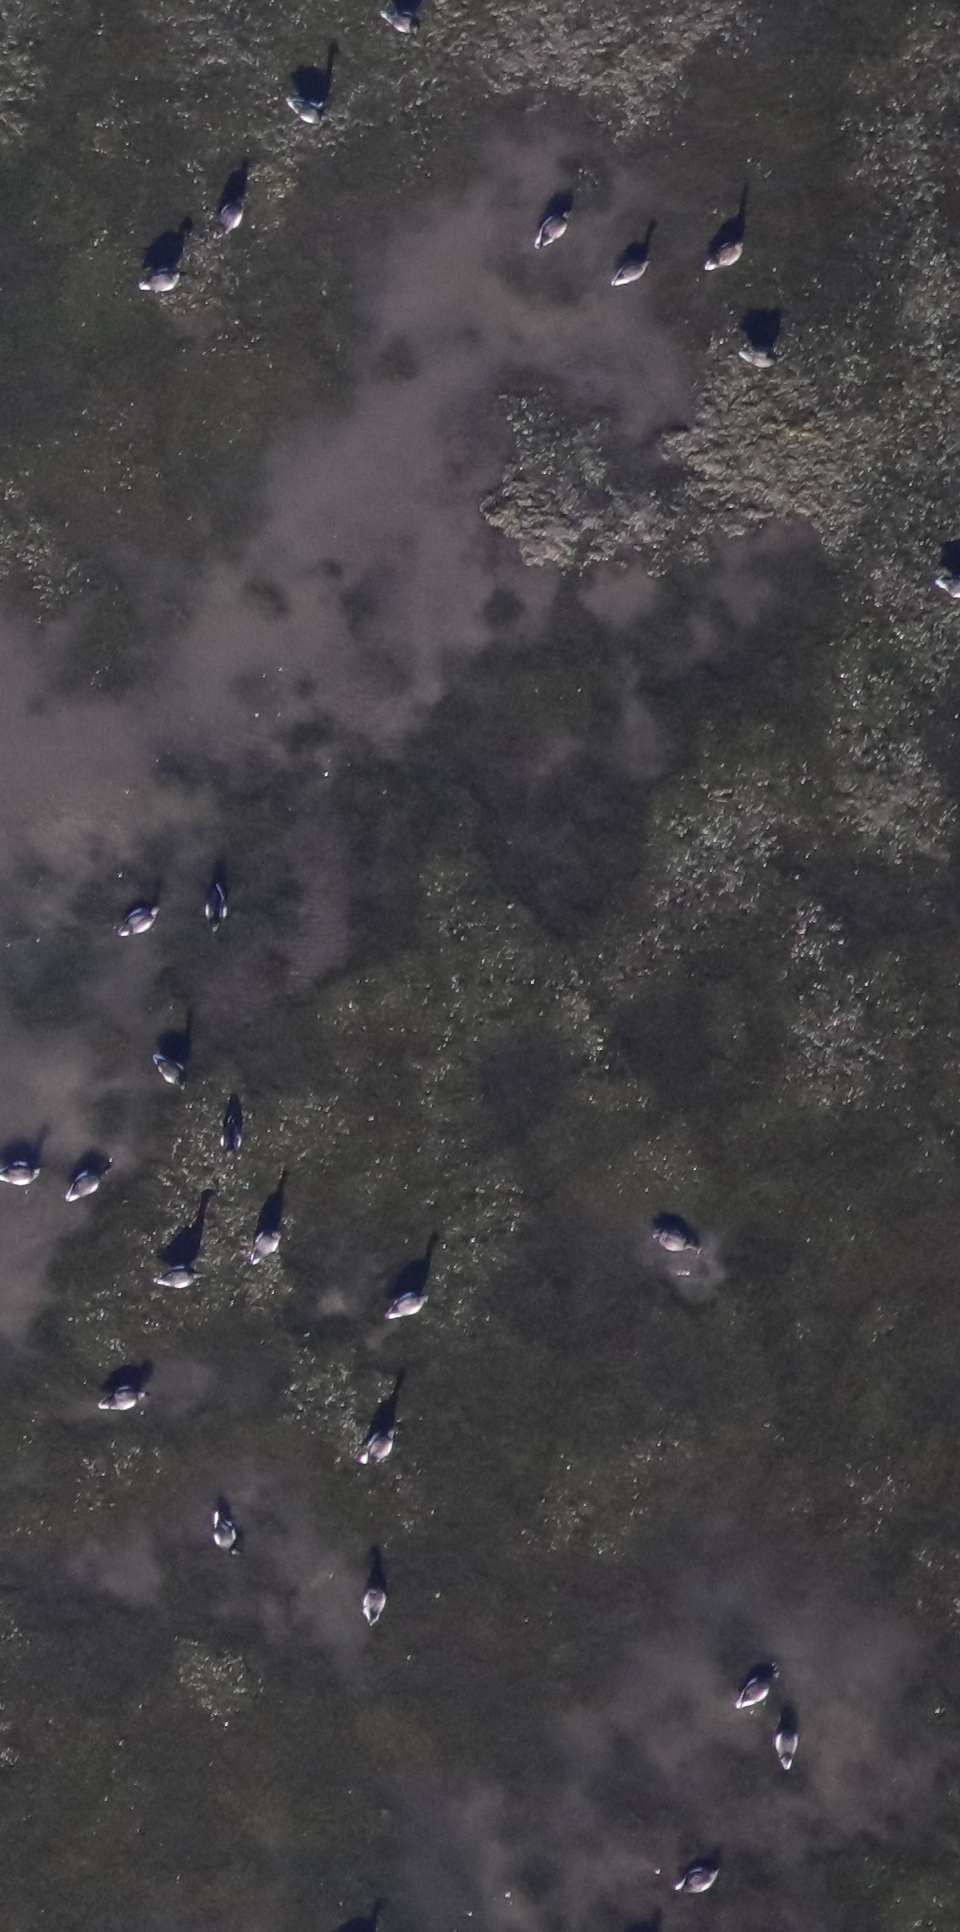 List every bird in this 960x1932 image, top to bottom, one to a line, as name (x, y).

brant (400, 18)
brant (308, 112)
brant (229, 214)
brant (552, 230)
brant (727, 255)
brant (629, 271)
brant (158, 280)
brant (762, 355)
brant (955, 588)
brant (216, 906)
brant (138, 919)
brant (169, 1069)
brant (229, 1141)
brant (18, 1172)
brant (84, 1184)
brant (673, 1241)
brant (264, 1245)
brant (176, 1278)
brant (407, 1304)
brant (122, 1397)
brant (377, 1446)
brant (224, 1533)
brant (374, 1601)
brant (755, 1690)
brant (785, 1746)
brant (698, 1880)